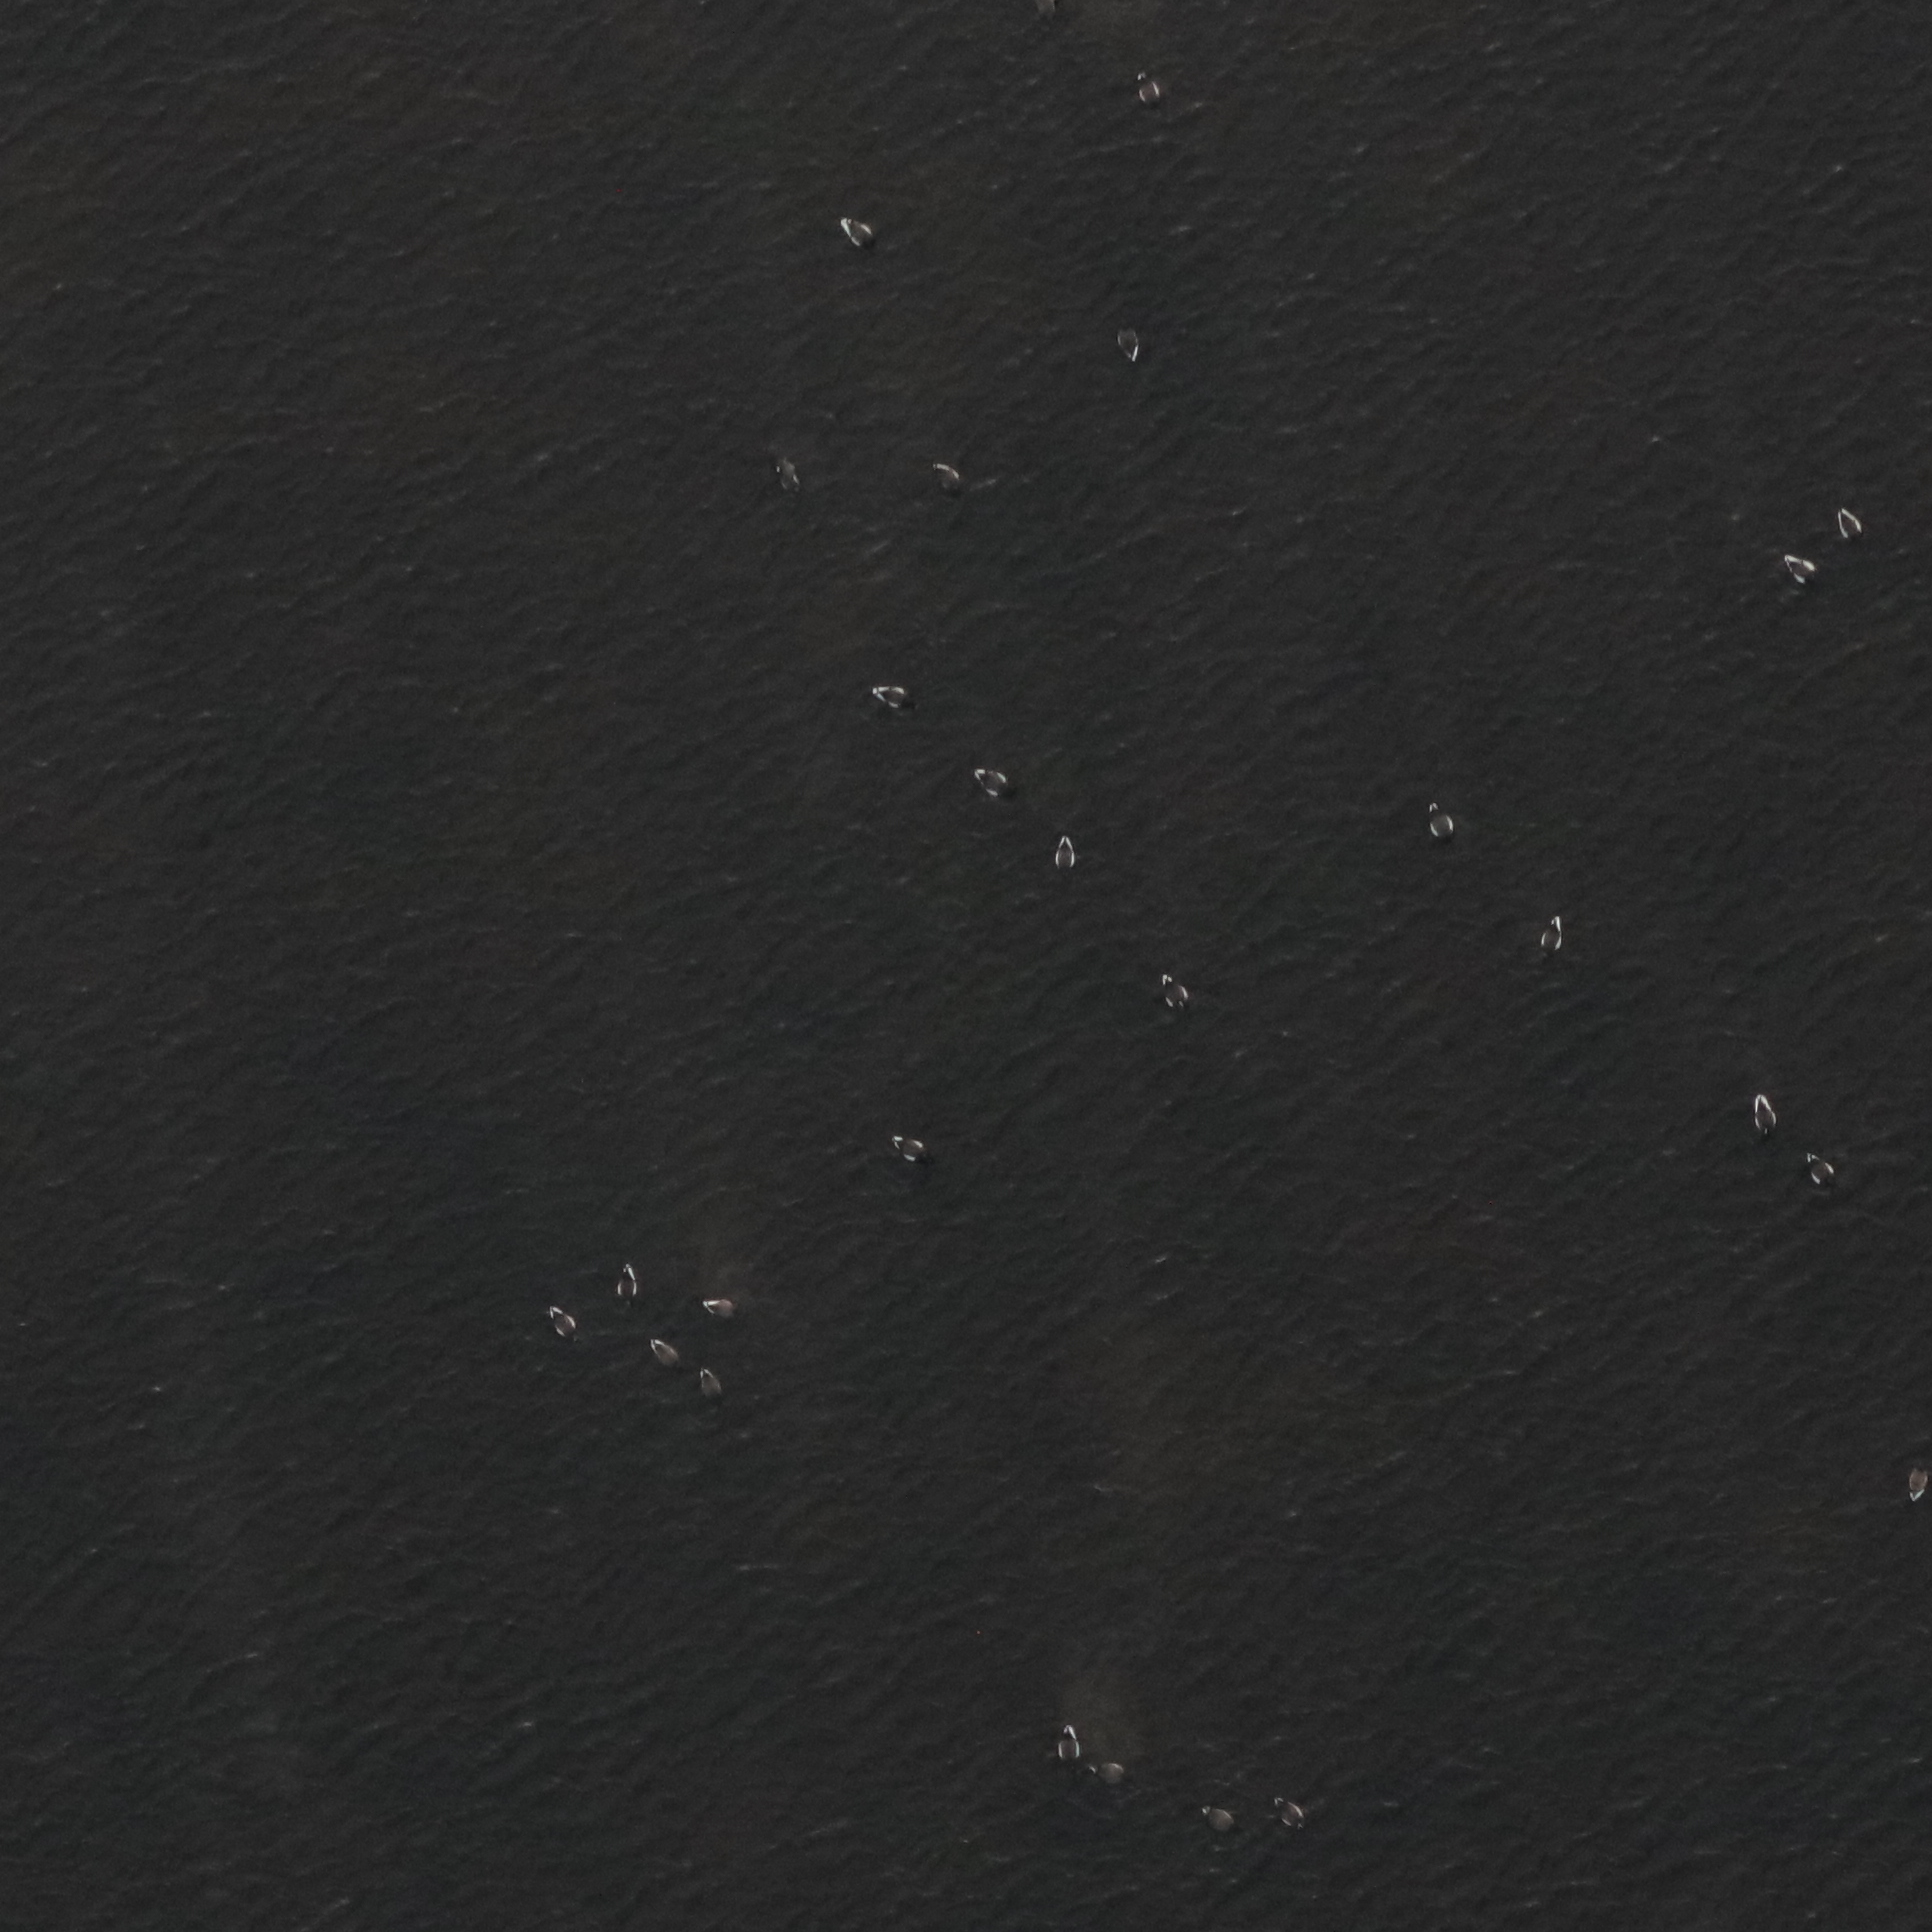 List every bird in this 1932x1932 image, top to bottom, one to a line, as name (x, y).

brant (1148, 90)
brant (860, 233)
brant (1131, 343)
brant (785, 474)
brant (949, 477)
brant (1849, 525)
brant (1800, 569)
brant (895, 696)
brant (993, 782)
brant (1441, 822)
brant (1065, 854)
brant (1552, 936)
brant (1175, 991)
brant (1765, 1115)
brant (912, 1148)
brant (1822, 1169)
brant (628, 1283)
brant (722, 1307)
brant (562, 1322)
brant (668, 1354)
brant (711, 1383)
brant (1919, 1480)
brant (1069, 1746)
brant (1111, 1771)
brant (1289, 1812)
brant (1219, 1817)